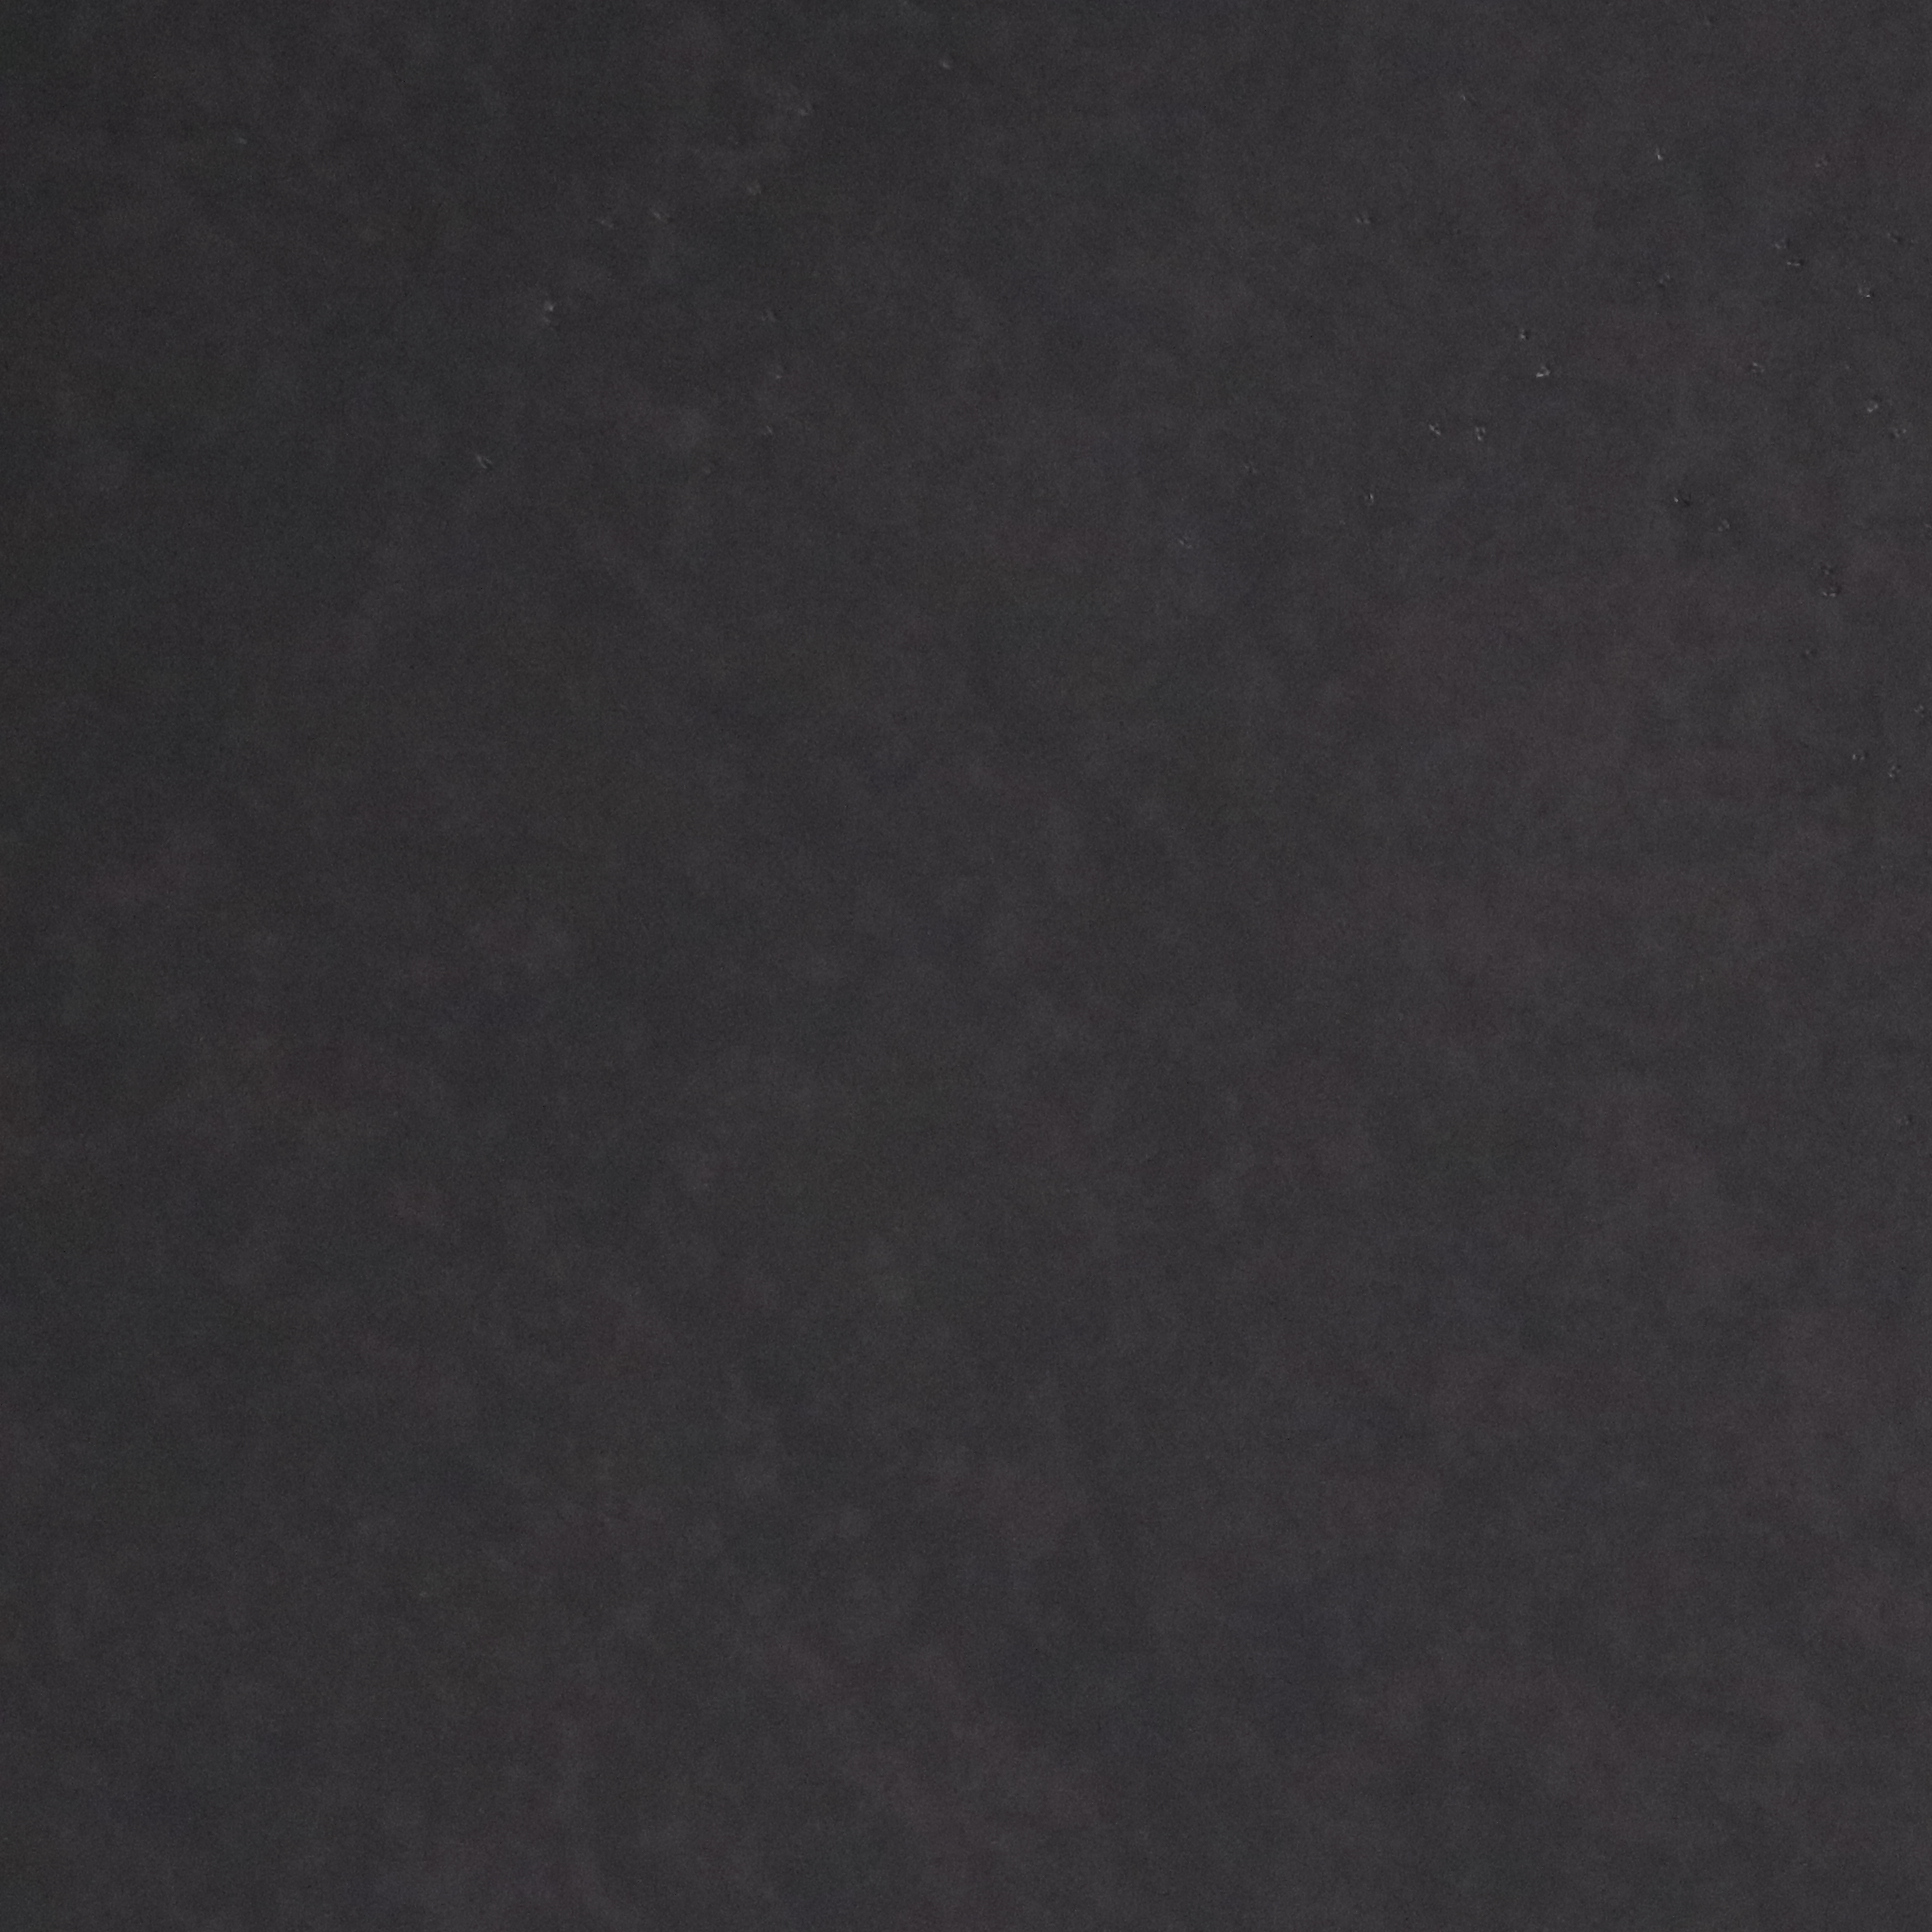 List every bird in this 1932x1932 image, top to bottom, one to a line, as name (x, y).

other bird (941, 61)
brant (1470, 99)
other bird (809, 110)
other bird (738, 142)
brant (1657, 165)
brant (1821, 165)
other bird (760, 190)
brant (1357, 218)
other bird (660, 222)
other bird (617, 230)
brant (1903, 239)
brant (1788, 249)
brant (1796, 269)
brant (1653, 281)
brant (1873, 294)
other bird (542, 308)
other bird (763, 314)
other bird (541, 324)
brant (1531, 341)
brant (1762, 366)
other bird (773, 371)
brant (1546, 373)
brant (1874, 397)
other bird (774, 426)
brant (1473, 432)
brant (1901, 432)
brant (487, 463)
brant (1251, 469)
other bird (711, 474)
brant (1364, 494)
brant (1693, 495)
brant (1725, 525)
brant (1185, 541)
brant (1828, 571)
brant (1830, 593)
brant (1817, 646)
brant (1919, 714)
brant (1858, 757)
brant (1894, 769)
brant (1904, 1121)